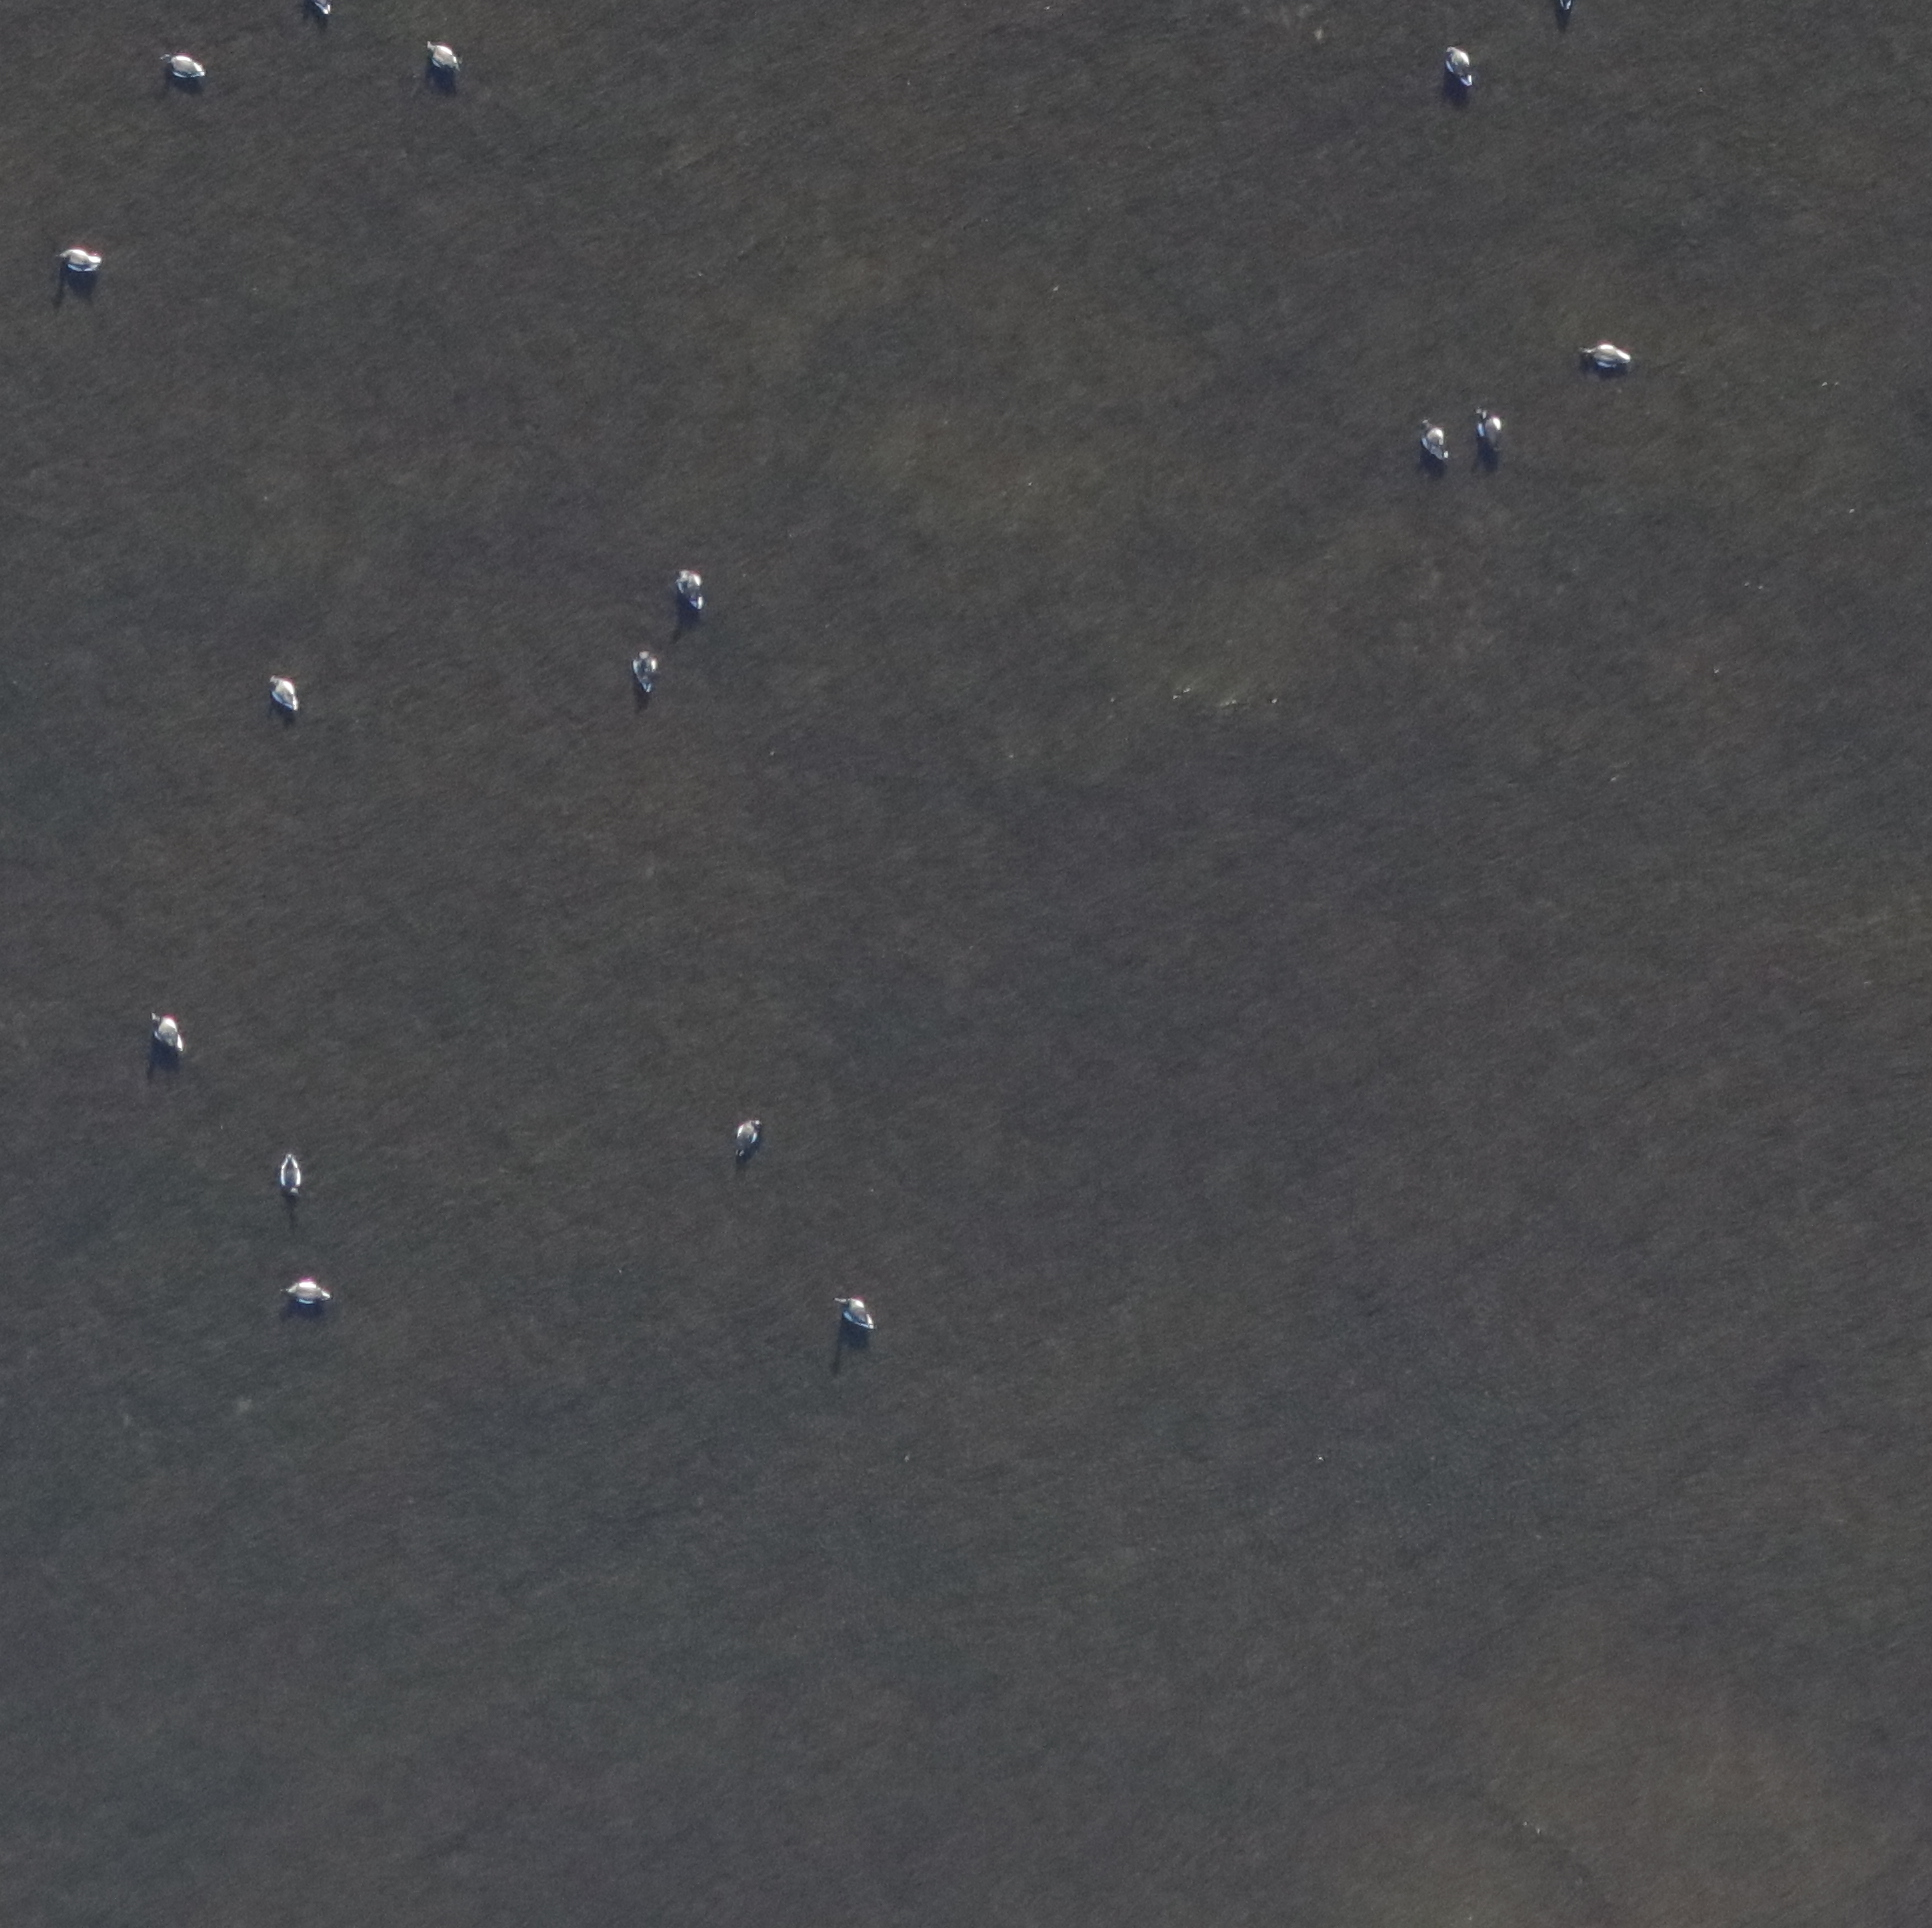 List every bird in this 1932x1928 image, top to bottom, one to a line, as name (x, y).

brant (442, 55)
brant (1458, 64)
brant (183, 66)
brant (78, 259)
brant (1607, 356)
brant (1488, 427)
brant (1435, 441)
brant (690, 589)
brant (644, 673)
brant (282, 693)
brant (169, 1032)
brant (749, 1137)
brant (290, 1175)
brant (308, 1293)
brant (855, 1313)